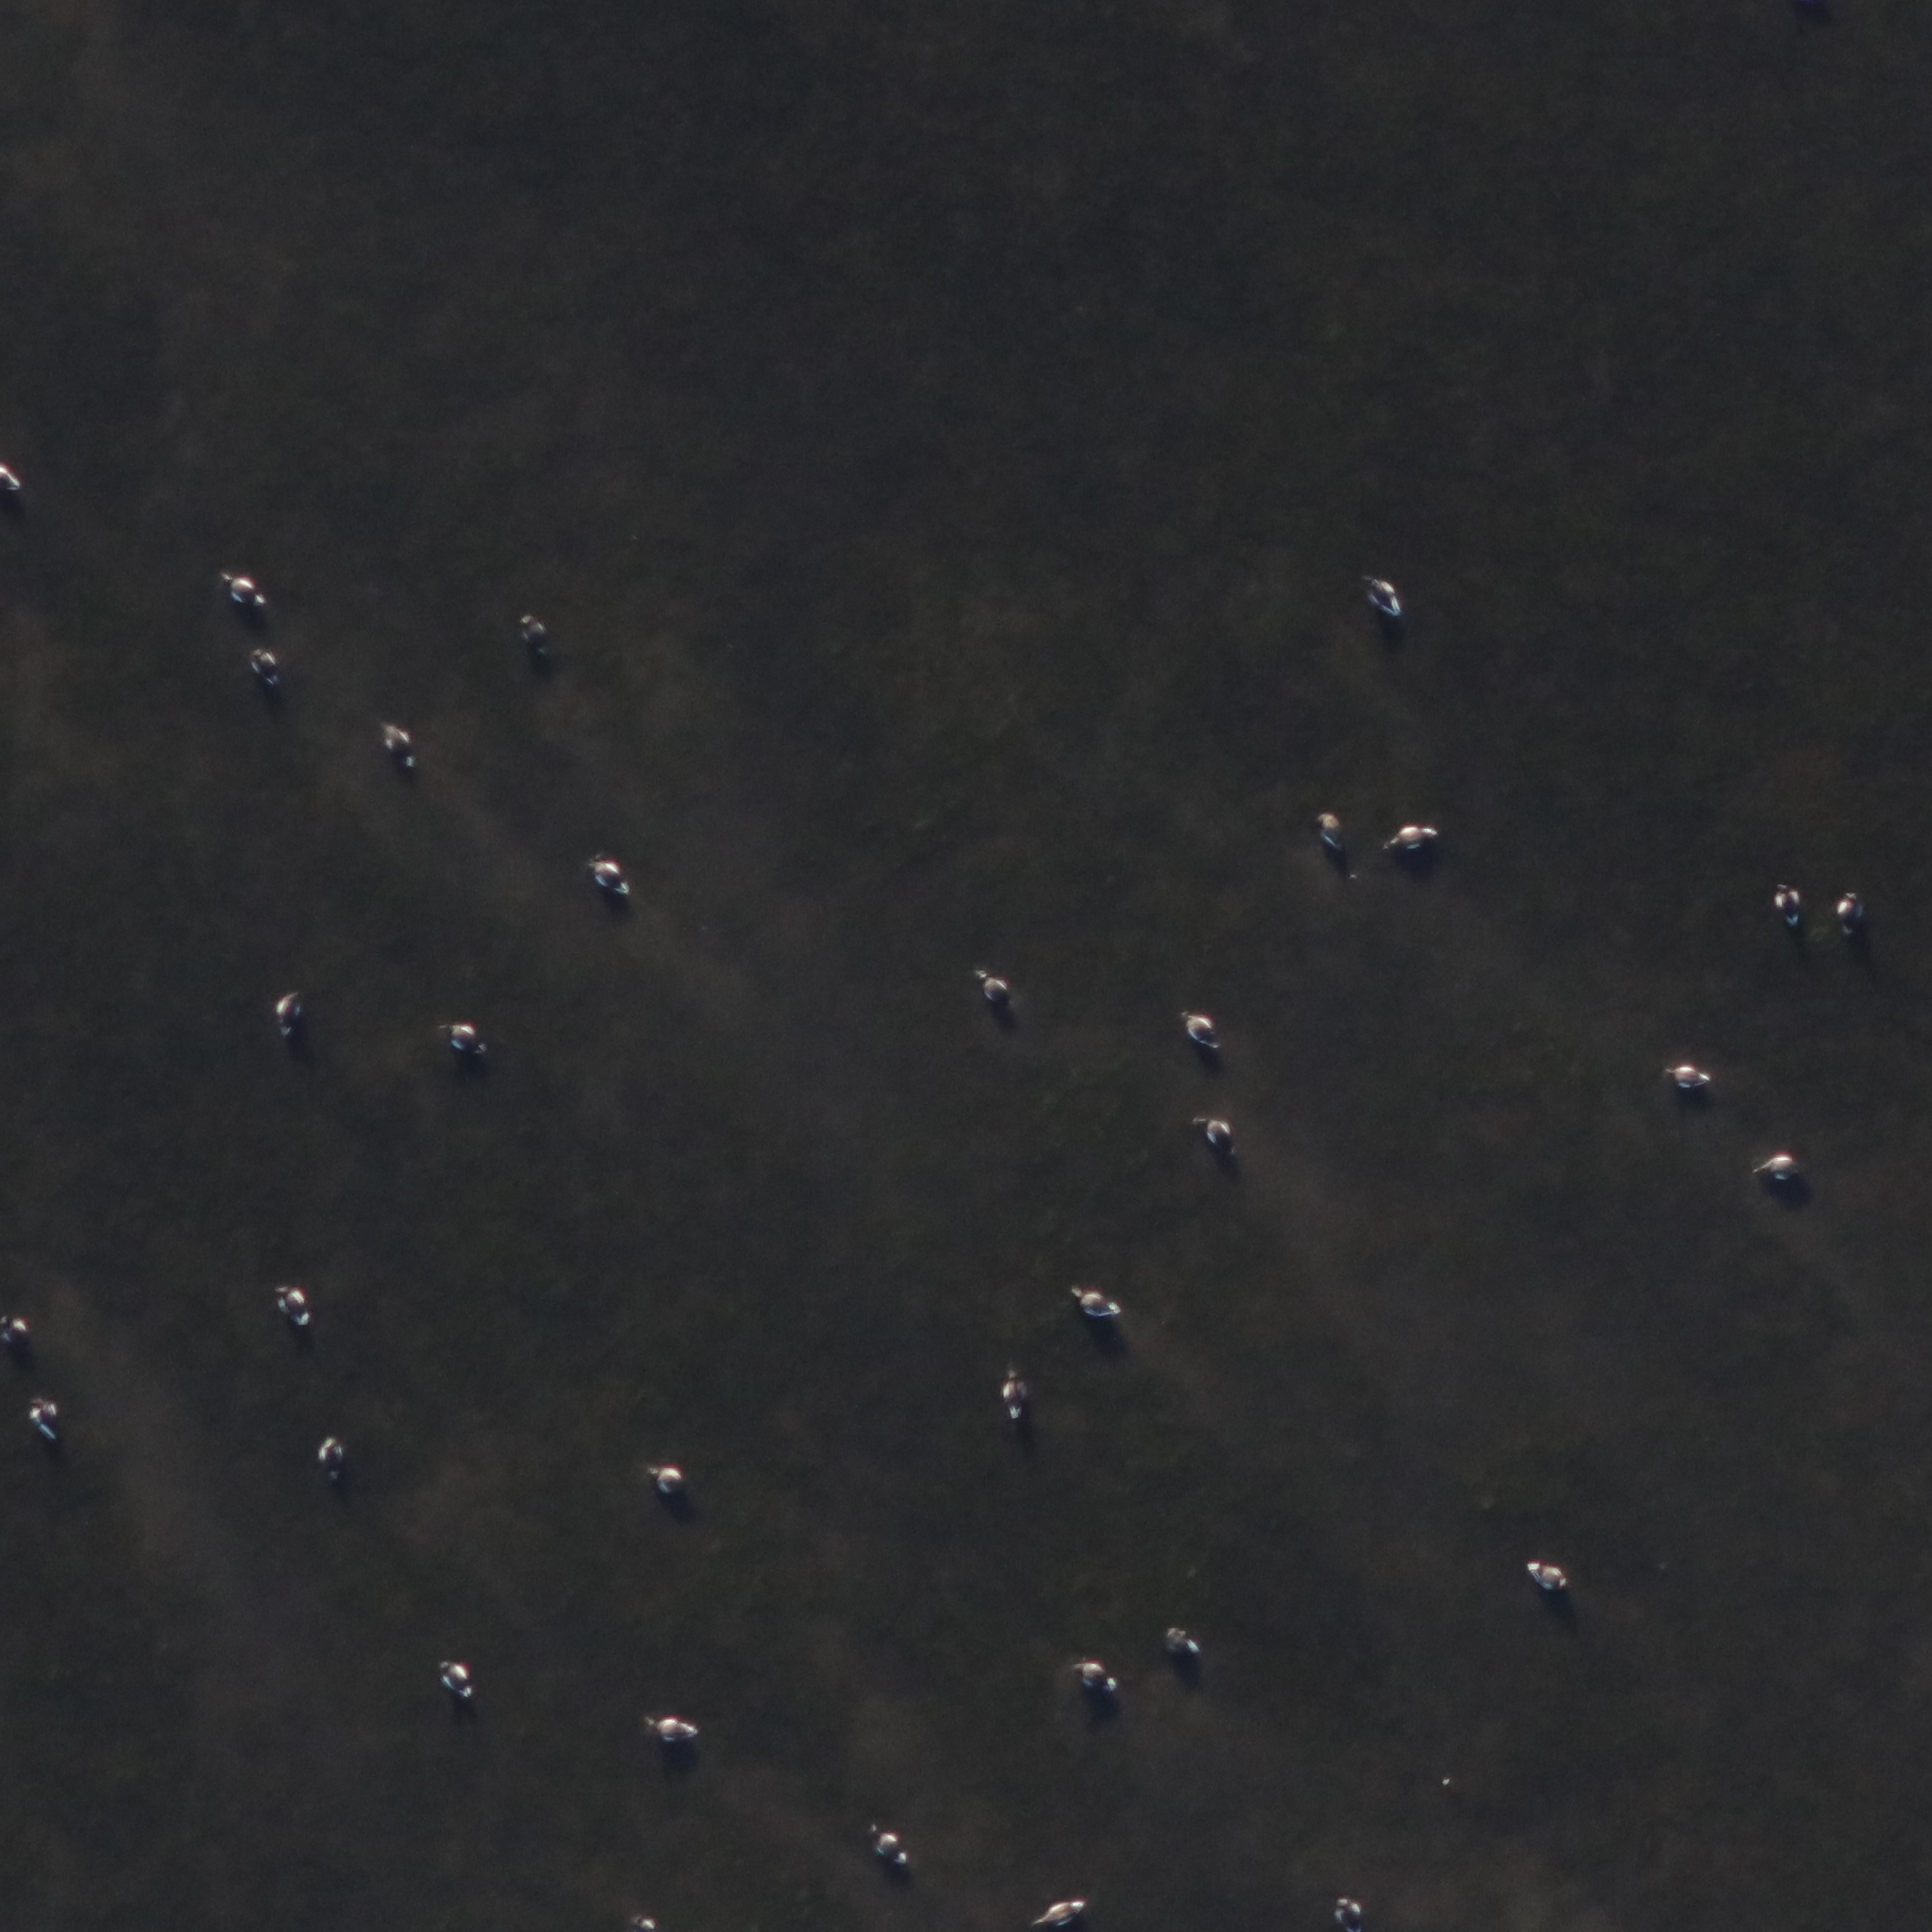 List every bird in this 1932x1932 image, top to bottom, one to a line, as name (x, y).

brant (1, 478)
brant (243, 590)
brant (1383, 595)
brant (535, 634)
brant (263, 666)
brant (398, 744)
brant (1330, 830)
brant (1414, 838)
brant (609, 875)
brant (1788, 903)
brant (1849, 911)
brant (995, 988)
brant (288, 1011)
brant (1201, 1030)
brant (466, 1039)
brant (1688, 1078)
brant (1216, 1133)
brant (1779, 1168)
brant (1094, 1304)
brant (296, 1305)
brant (16, 1328)
brant (1014, 1394)
brant (46, 1417)
brant (332, 1457)
brant (667, 1478)
brant (1550, 1578)
brant (1179, 1641)
brant (1092, 1676)
brant (456, 1680)
brant (671, 1730)
brant (888, 1847)
brant (1061, 1916)
brant (1348, 1918)